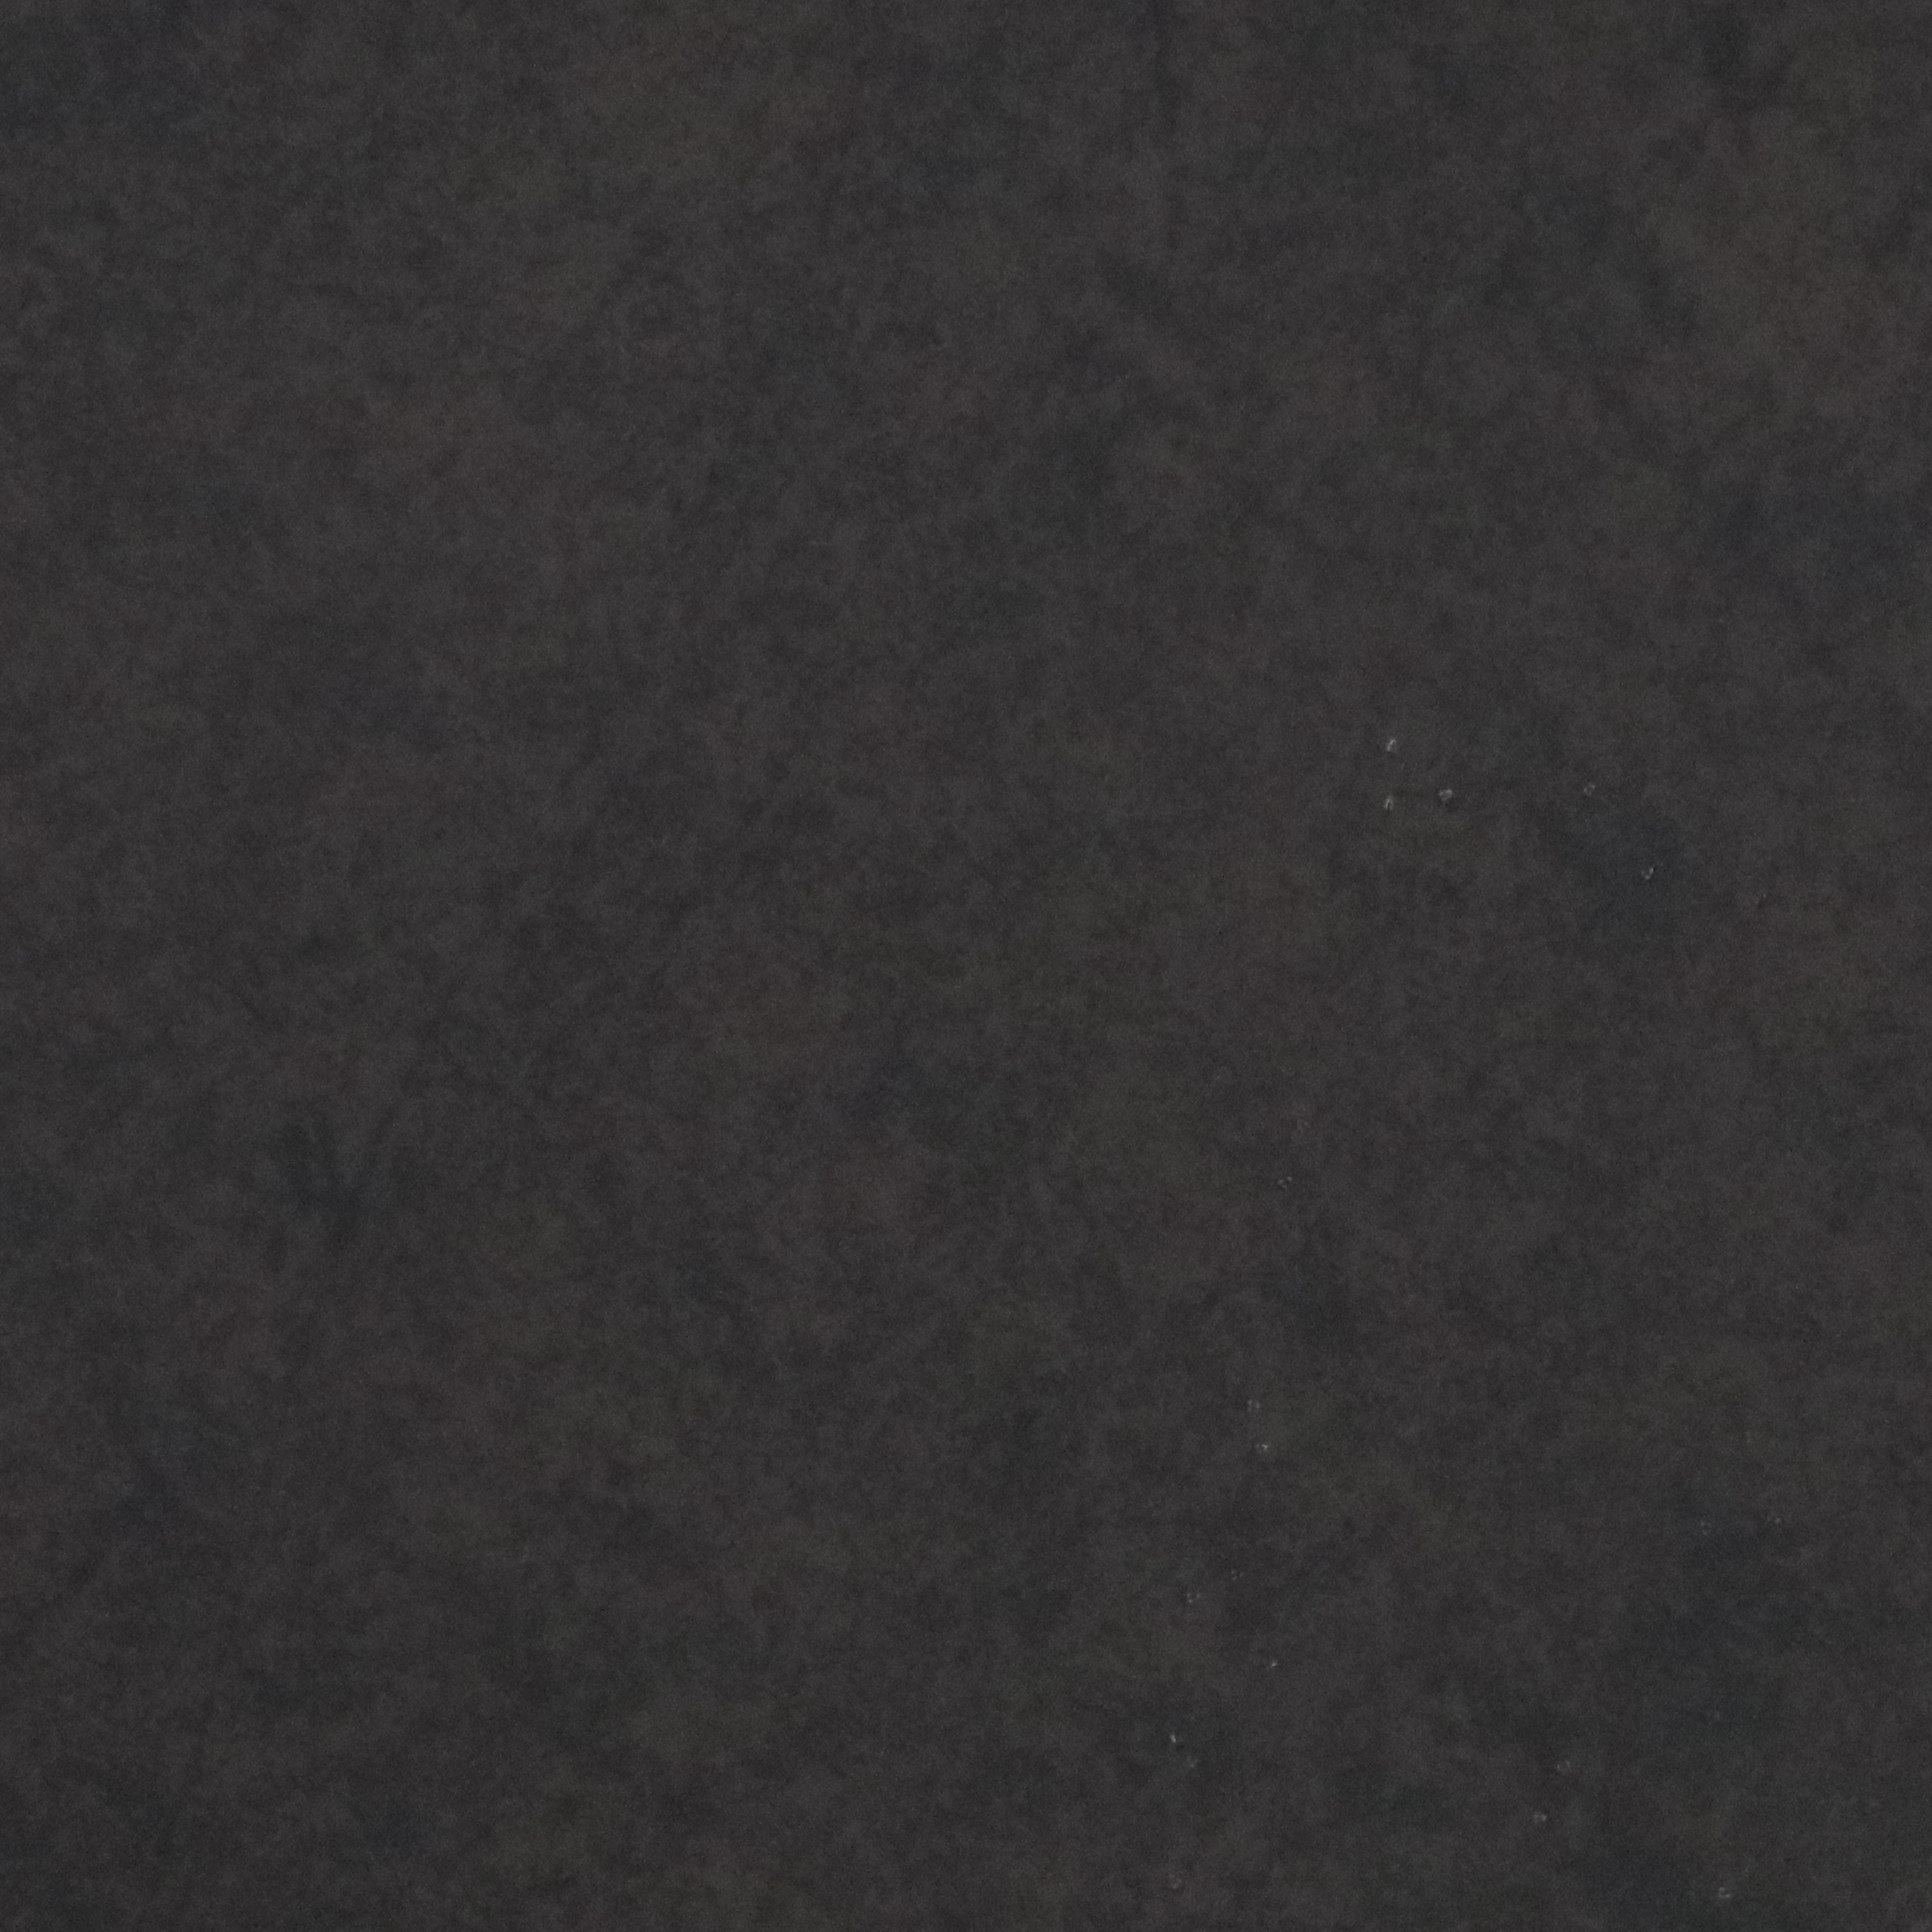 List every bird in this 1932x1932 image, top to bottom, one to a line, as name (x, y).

brant (1390, 745)
brant (1589, 790)
brant (1445, 793)
brant (1387, 805)
brant (1646, 874)
brant (1762, 896)
brant (1285, 1184)
brant (1253, 1408)
brant (1258, 1450)
brant (1238, 1571)
brant (1193, 1594)
brant (1270, 1667)
brant (1174, 1737)
brant (1189, 1759)
brant (1567, 1768)
brant (1538, 1813)
brant (1181, 1887)
brant (1724, 1893)